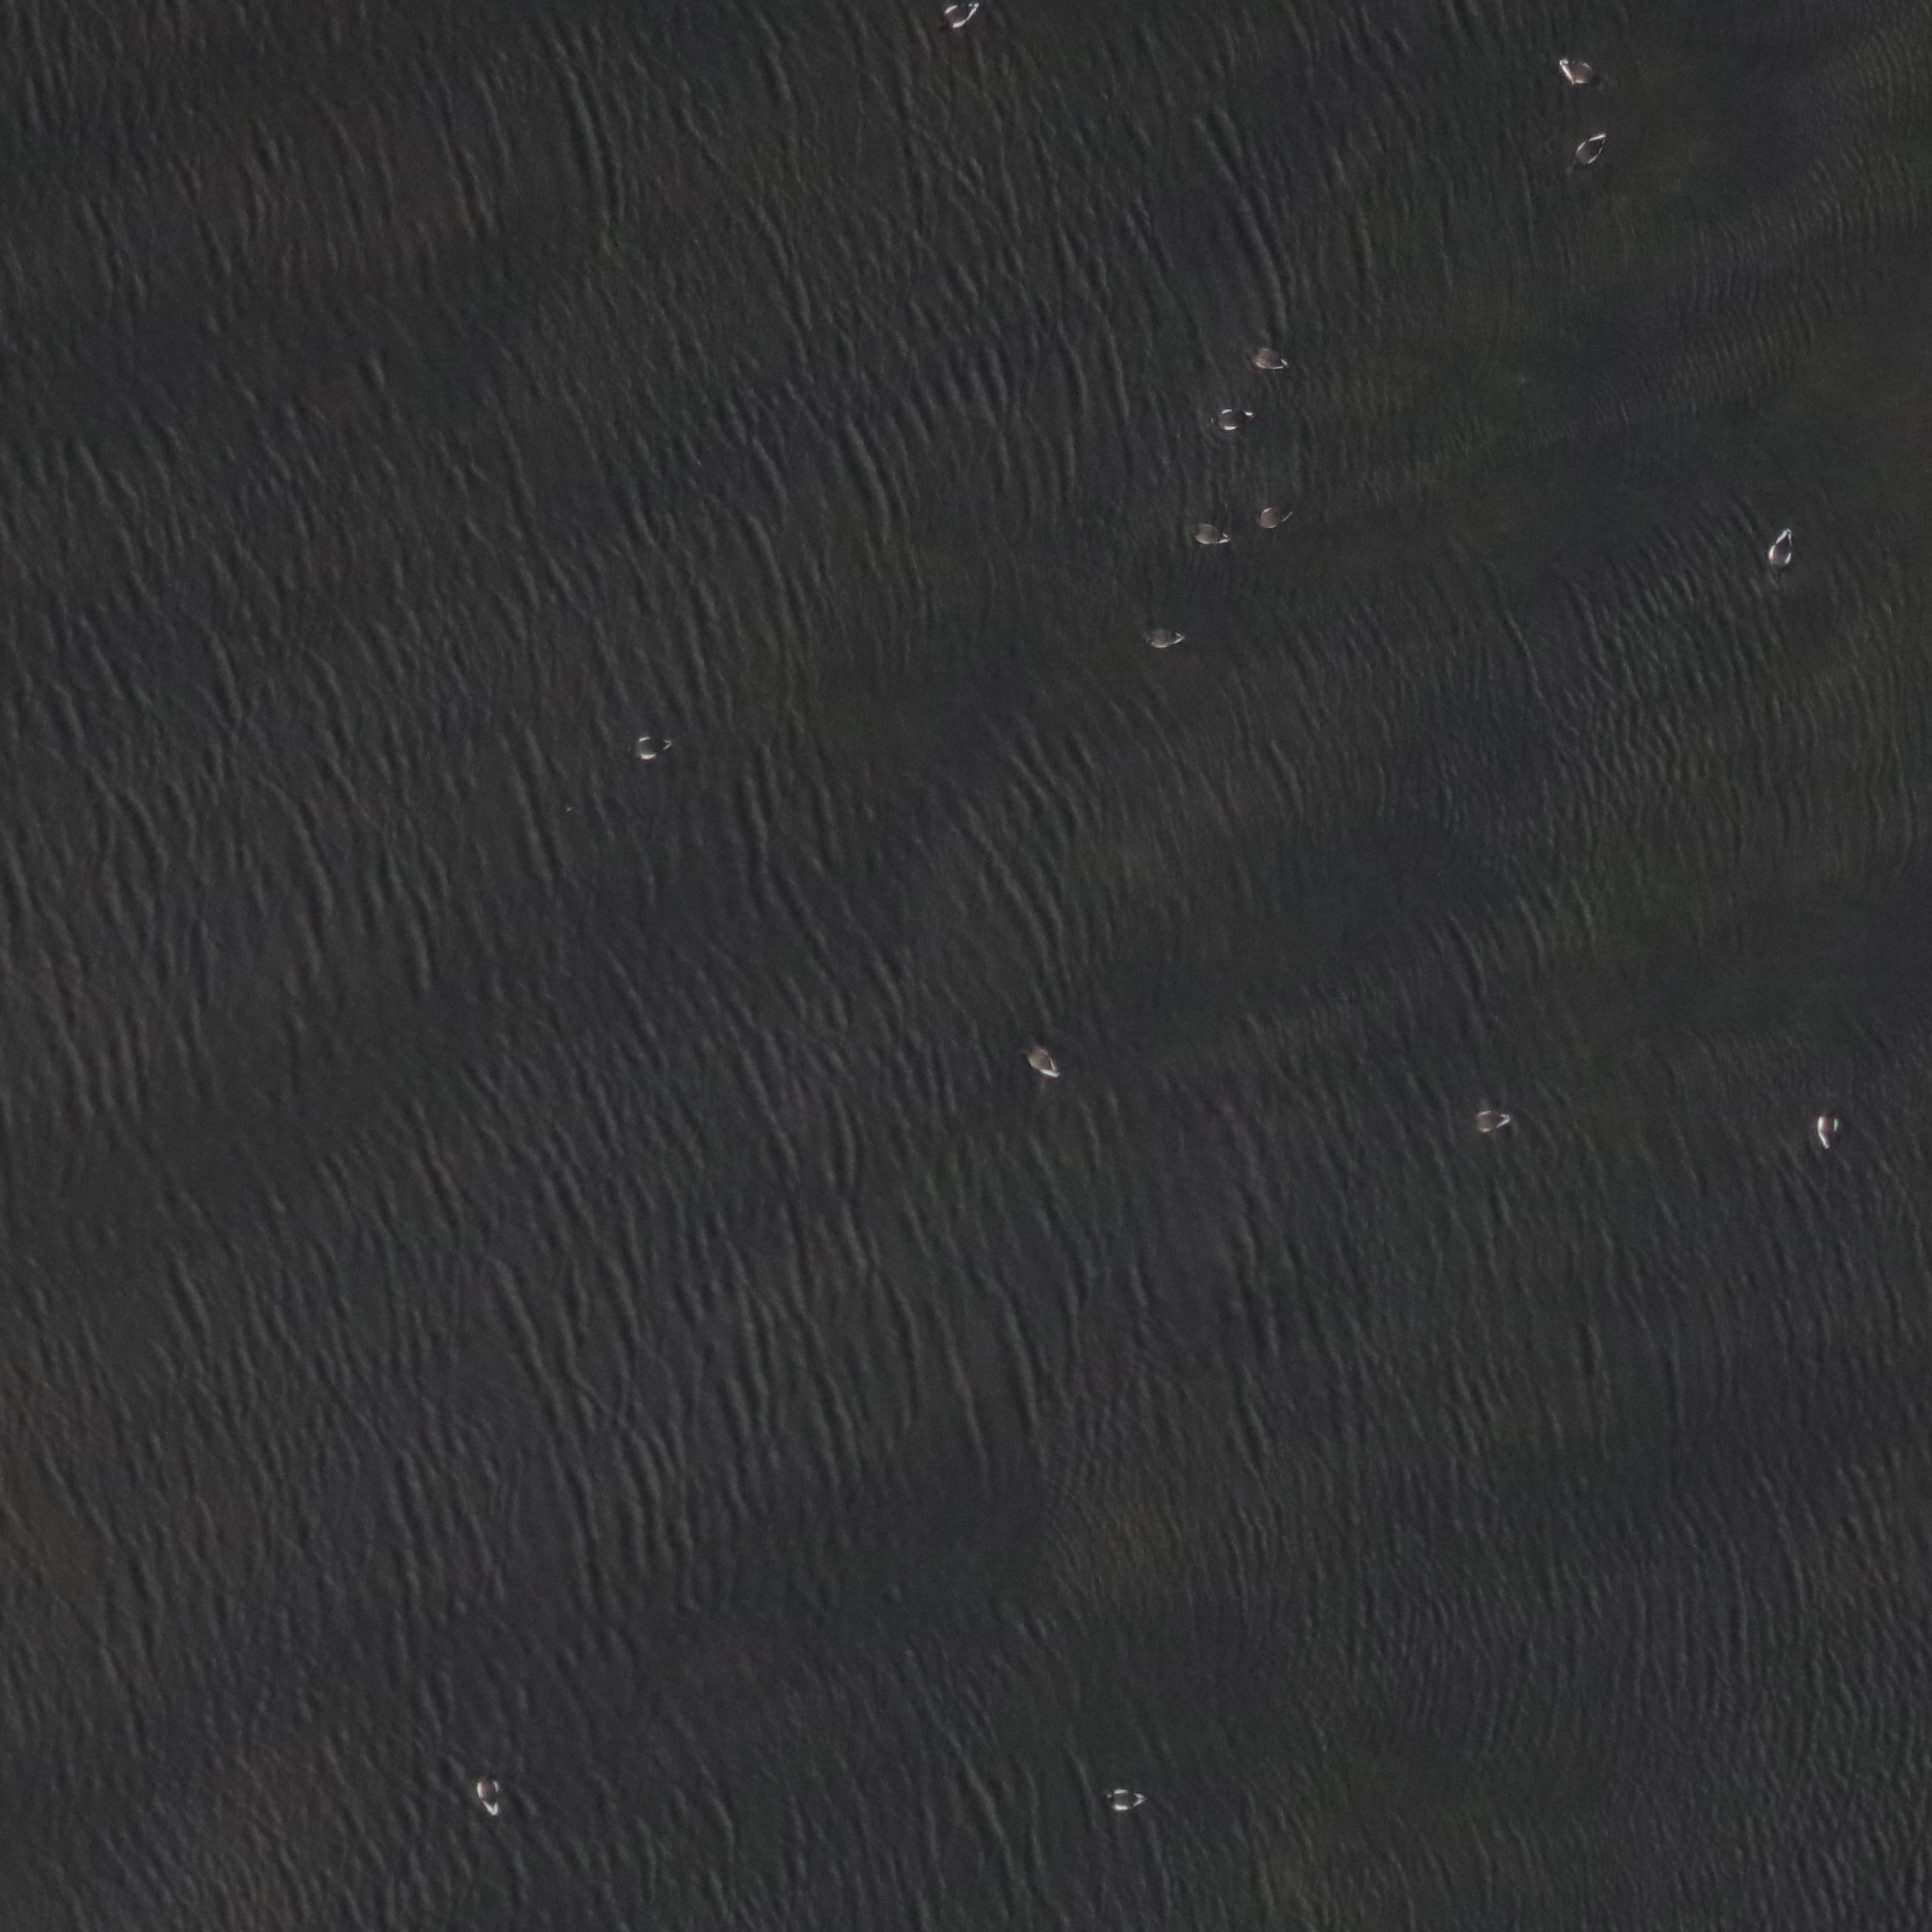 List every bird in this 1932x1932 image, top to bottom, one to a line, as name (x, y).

brant (959, 10)
brant (1578, 75)
brant (1587, 152)
brant (1266, 359)
brant (1230, 418)
brant (1271, 517)
brant (1206, 535)
brant (1780, 555)
brant (1162, 637)
brant (648, 748)
brant (1040, 1061)
brant (1488, 1121)
brant (1827, 1130)
brant (489, 1791)
brant (1124, 1800)